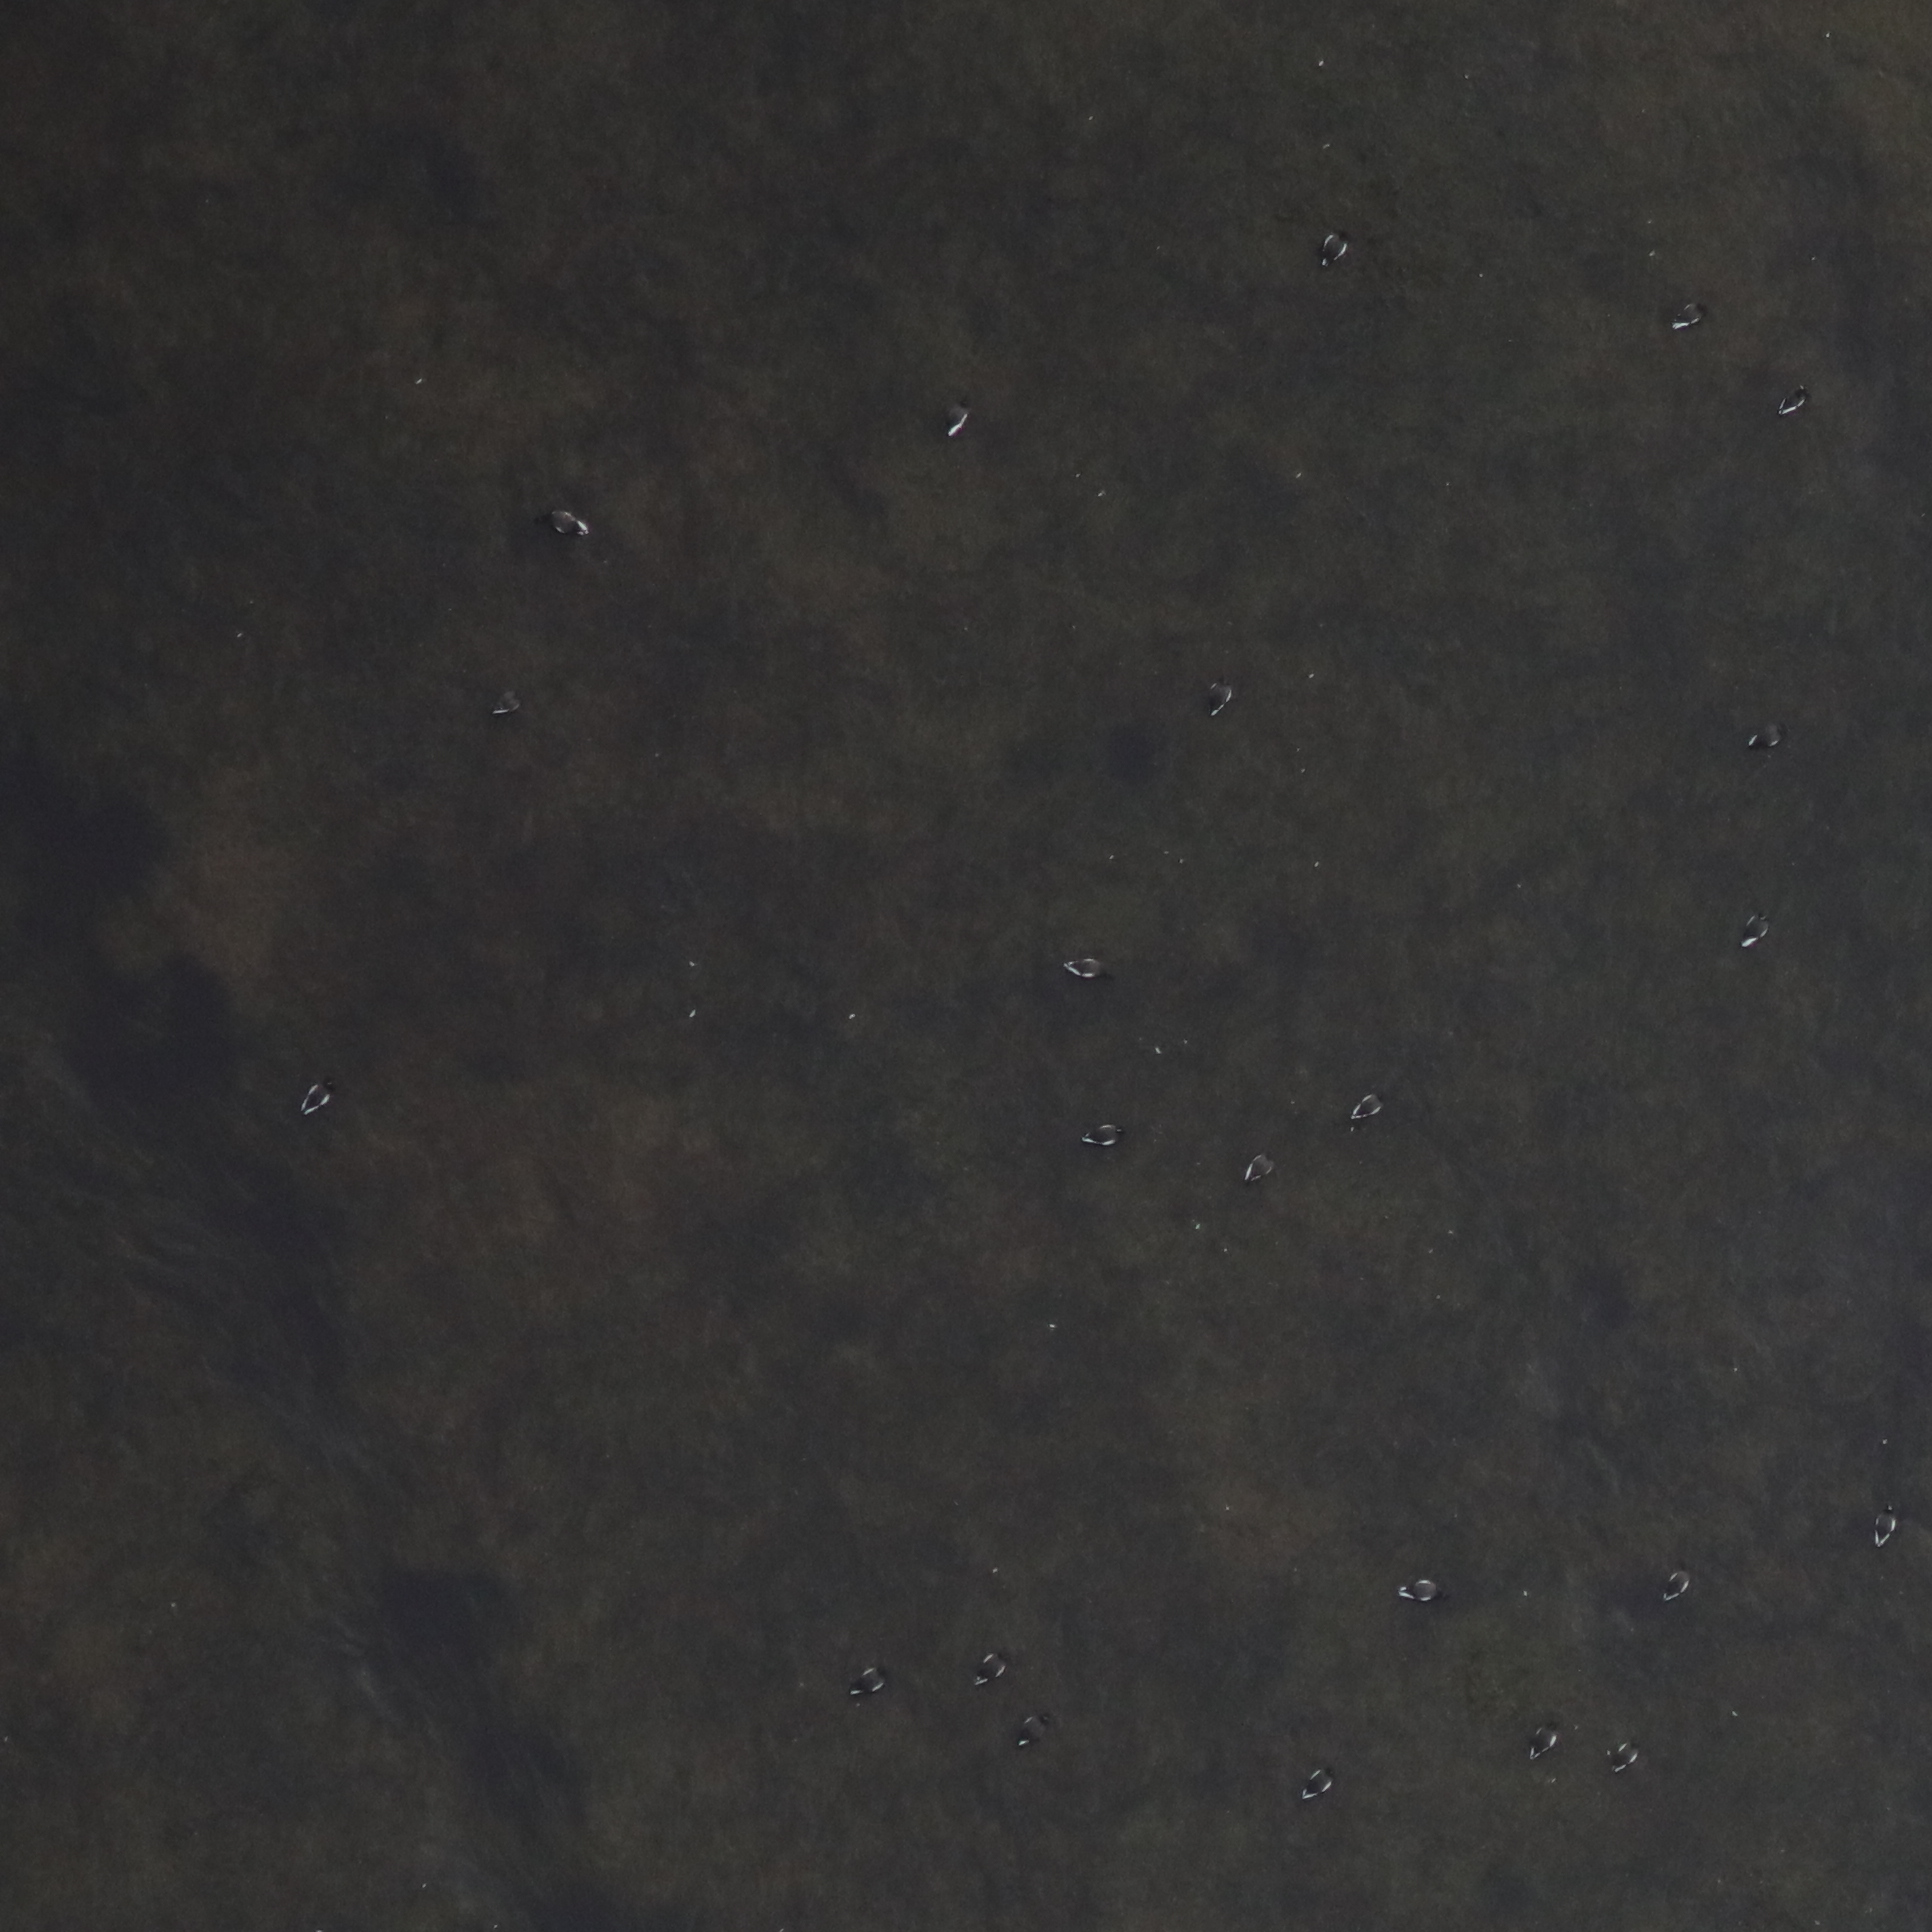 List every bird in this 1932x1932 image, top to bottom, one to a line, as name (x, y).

brant (1334, 247)
brant (1690, 316)
brant (1795, 399)
brant (958, 419)
brant (566, 521)
brant (1221, 695)
brant (510, 701)
brant (1766, 734)
brant (1756, 929)
brant (1087, 967)
brant (317, 1098)
brant (1368, 1107)
brant (1104, 1136)
brant (1259, 1167)
brant (1884, 1523)
brant (1677, 1583)
brant (1422, 1591)
brant (991, 1667)
brant (869, 1680)
brant (1033, 1731)
brant (1545, 1740)
brant (1625, 1753)
brant (1320, 1784)